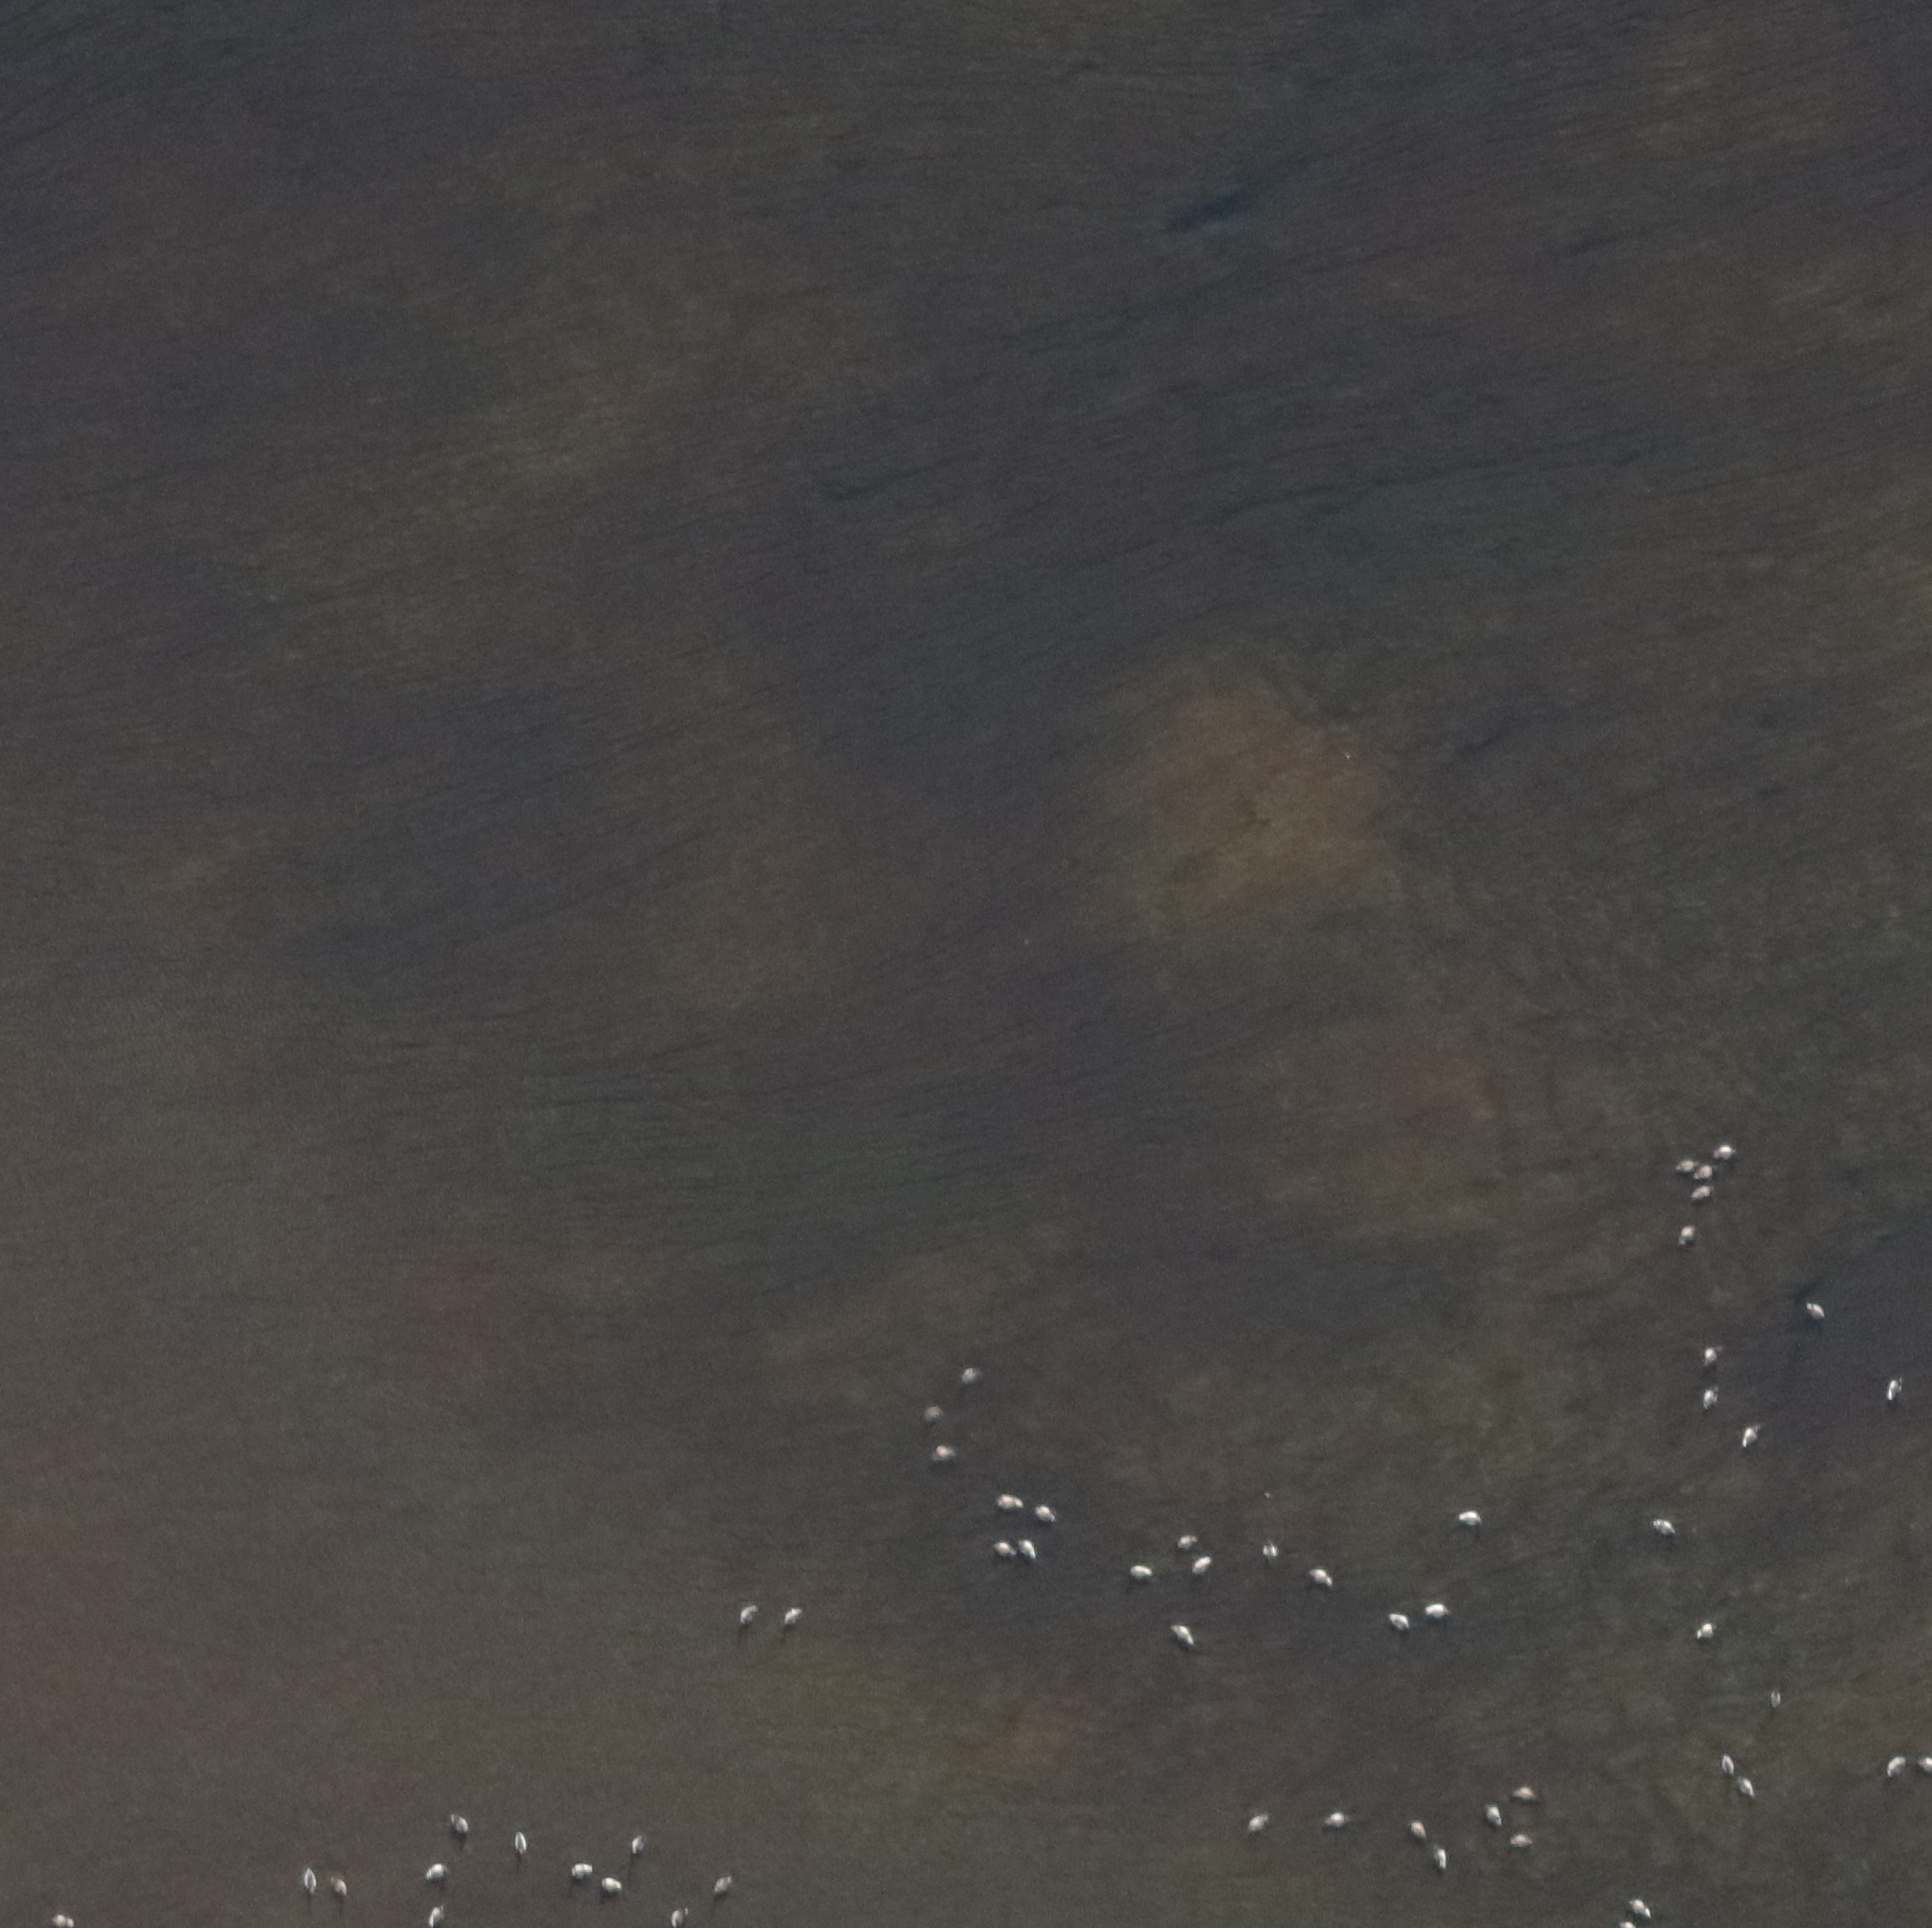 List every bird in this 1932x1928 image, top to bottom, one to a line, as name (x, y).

brant (1725, 1153)
brant (1688, 1165)
brant (1706, 1176)
brant (1705, 1196)
brant (1690, 1230)
brant (1814, 1312)
brant (1713, 1355)
brant (967, 1377)
brant (1895, 1389)
brant (1713, 1398)
brant (932, 1417)
brant (1752, 1438)
brant (945, 1456)
brant (1009, 1504)
brant (1051, 1510)
brant (1470, 1519)
brant (1663, 1528)
brant (1188, 1540)
brant (1004, 1550)
brant (1269, 1551)
brant (1026, 1554)
brant (1203, 1564)
brant (1141, 1573)
brant (1321, 1578)
brant (1437, 1611)
brant (748, 1616)
brant (791, 1617)
brant (1399, 1622)
brant (1706, 1632)
brant (1183, 1635)
brant (1779, 1698)
brant (1725, 1764)
brant (1890, 1769)
brant (1524, 1794)
brant (1747, 1794)
brant (1493, 1815)
brant (1342, 1821)
brant (461, 1825)
brant (1257, 1829)
brant (1419, 1831)
brant (1519, 1839)
brant (521, 1844)
brant (638, 1845)
brant (1443, 1866)
brant (437, 1873)
brant (583, 1877)
brant (724, 1879)
brant (309, 1882)
brant (613, 1885)
brant (351, 1890)
brant (1640, 1908)
brant (681, 1912)
brant (66, 1919)
brant (439, 1925)